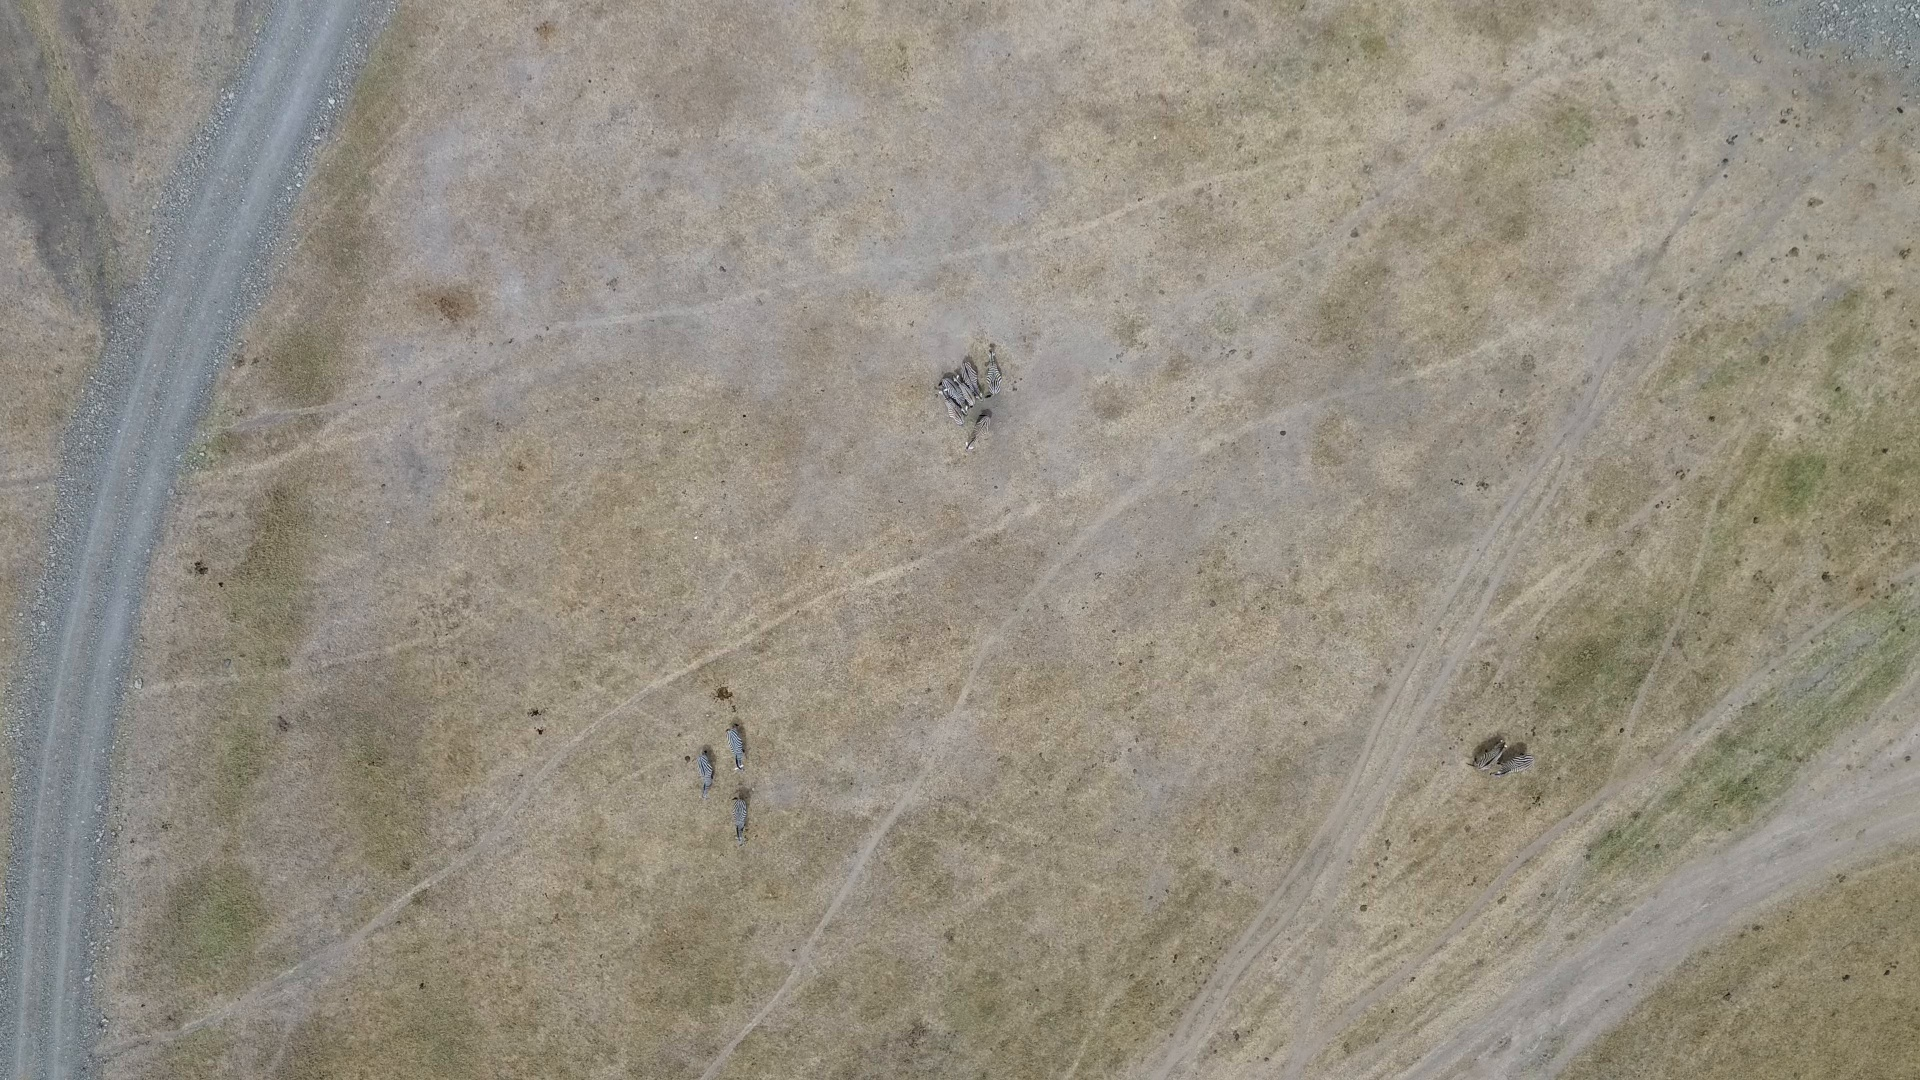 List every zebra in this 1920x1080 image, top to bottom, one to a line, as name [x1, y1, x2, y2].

zebra [985, 352, 1000, 394]
zebra [962, 361, 984, 402]
zebra [952, 374, 975, 407]
zebra [943, 378, 968, 414]
zebra [939, 389, 964, 425]
zebra [966, 415, 990, 453]
zebra [727, 729, 746, 772]
zebra [1472, 740, 1508, 771]
zebra [695, 753, 714, 800]
zebra [1494, 755, 1533, 778]
zebra [732, 799, 749, 848]